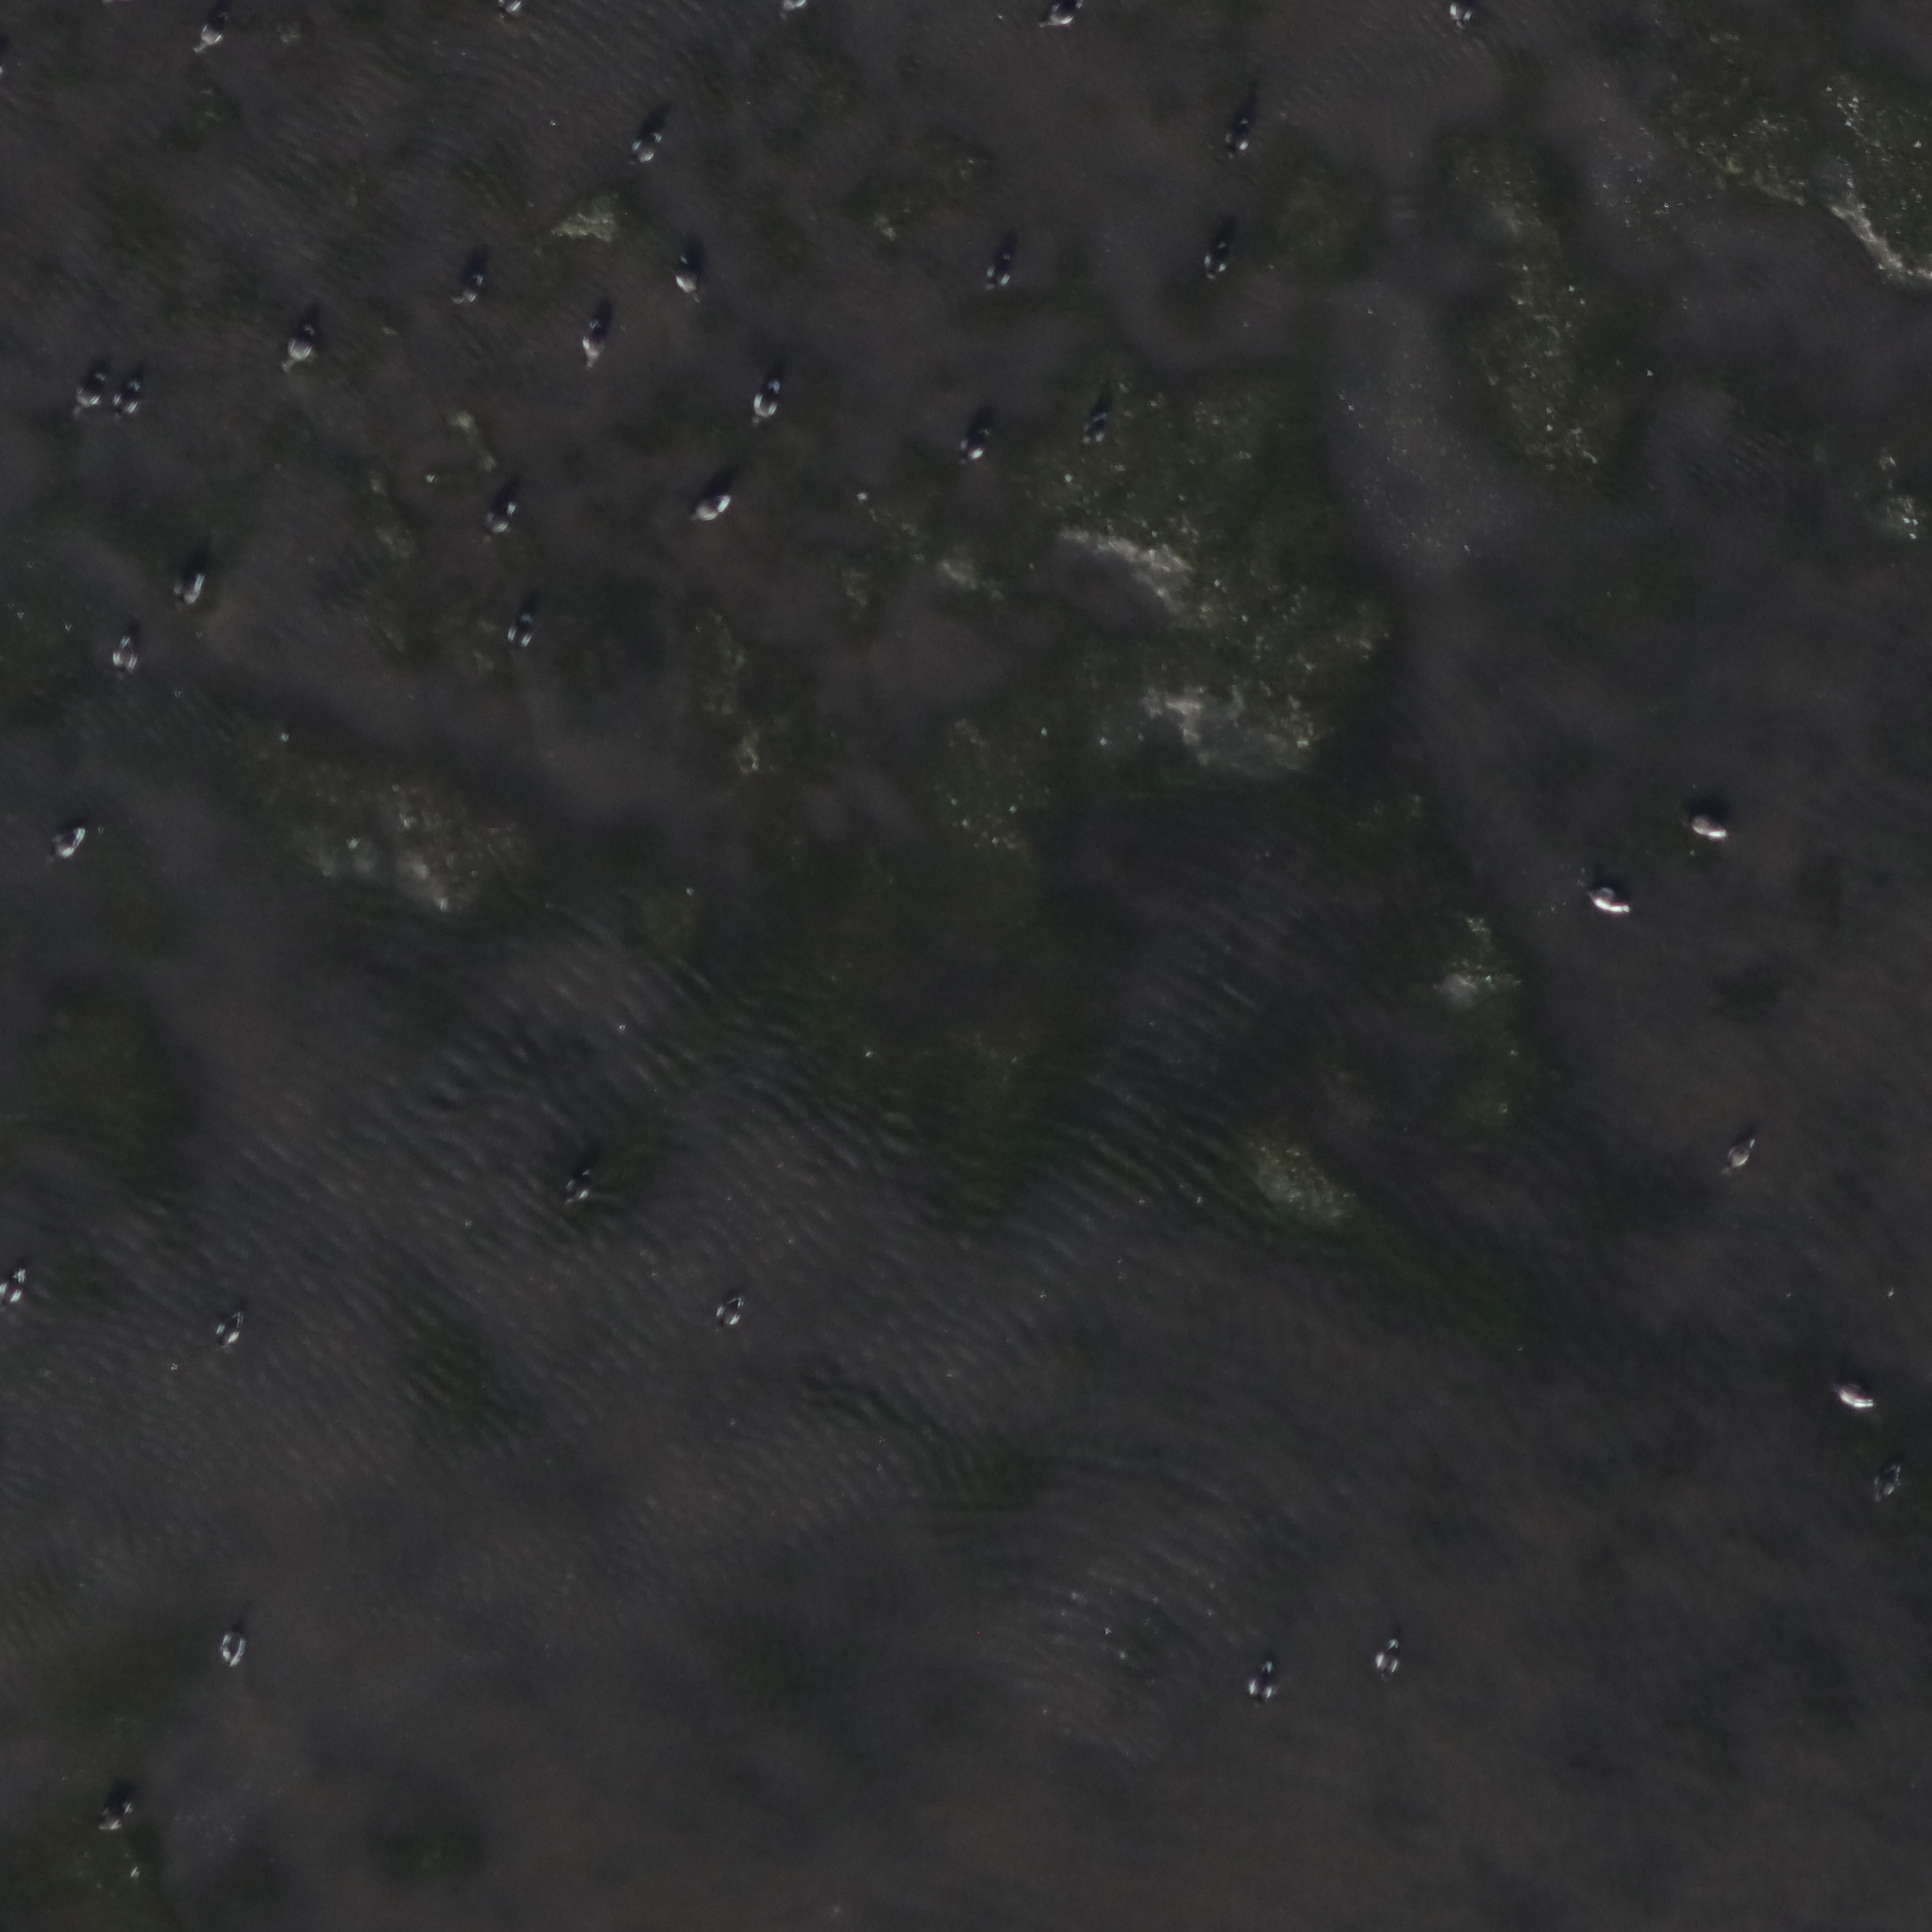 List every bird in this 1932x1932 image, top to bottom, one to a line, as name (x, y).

brant (804, 0)
brant (1462, 5)
brant (1061, 11)
brant (209, 32)
brant (1238, 137)
brant (646, 148)
brant (1217, 256)
brant (997, 274)
brant (686, 285)
brant (475, 289)
brant (308, 342)
brant (594, 342)
brant (83, 393)
brant (125, 396)
brant (766, 402)
brant (1096, 430)
brant (975, 452)
brant (714, 502)
brant (499, 523)
brant (190, 593)
brant (524, 636)
brant (126, 655)
brant (1706, 828)
brant (65, 838)
brant (1609, 897)
brant (1736, 1155)
brant (576, 1187)
brant (12, 1291)
brant (727, 1312)
brant (229, 1334)
brant (1851, 1396)
brant (1889, 1479)
brant (233, 1646)
brant (1388, 1662)
brant (1263, 1680)
brant (118, 1810)